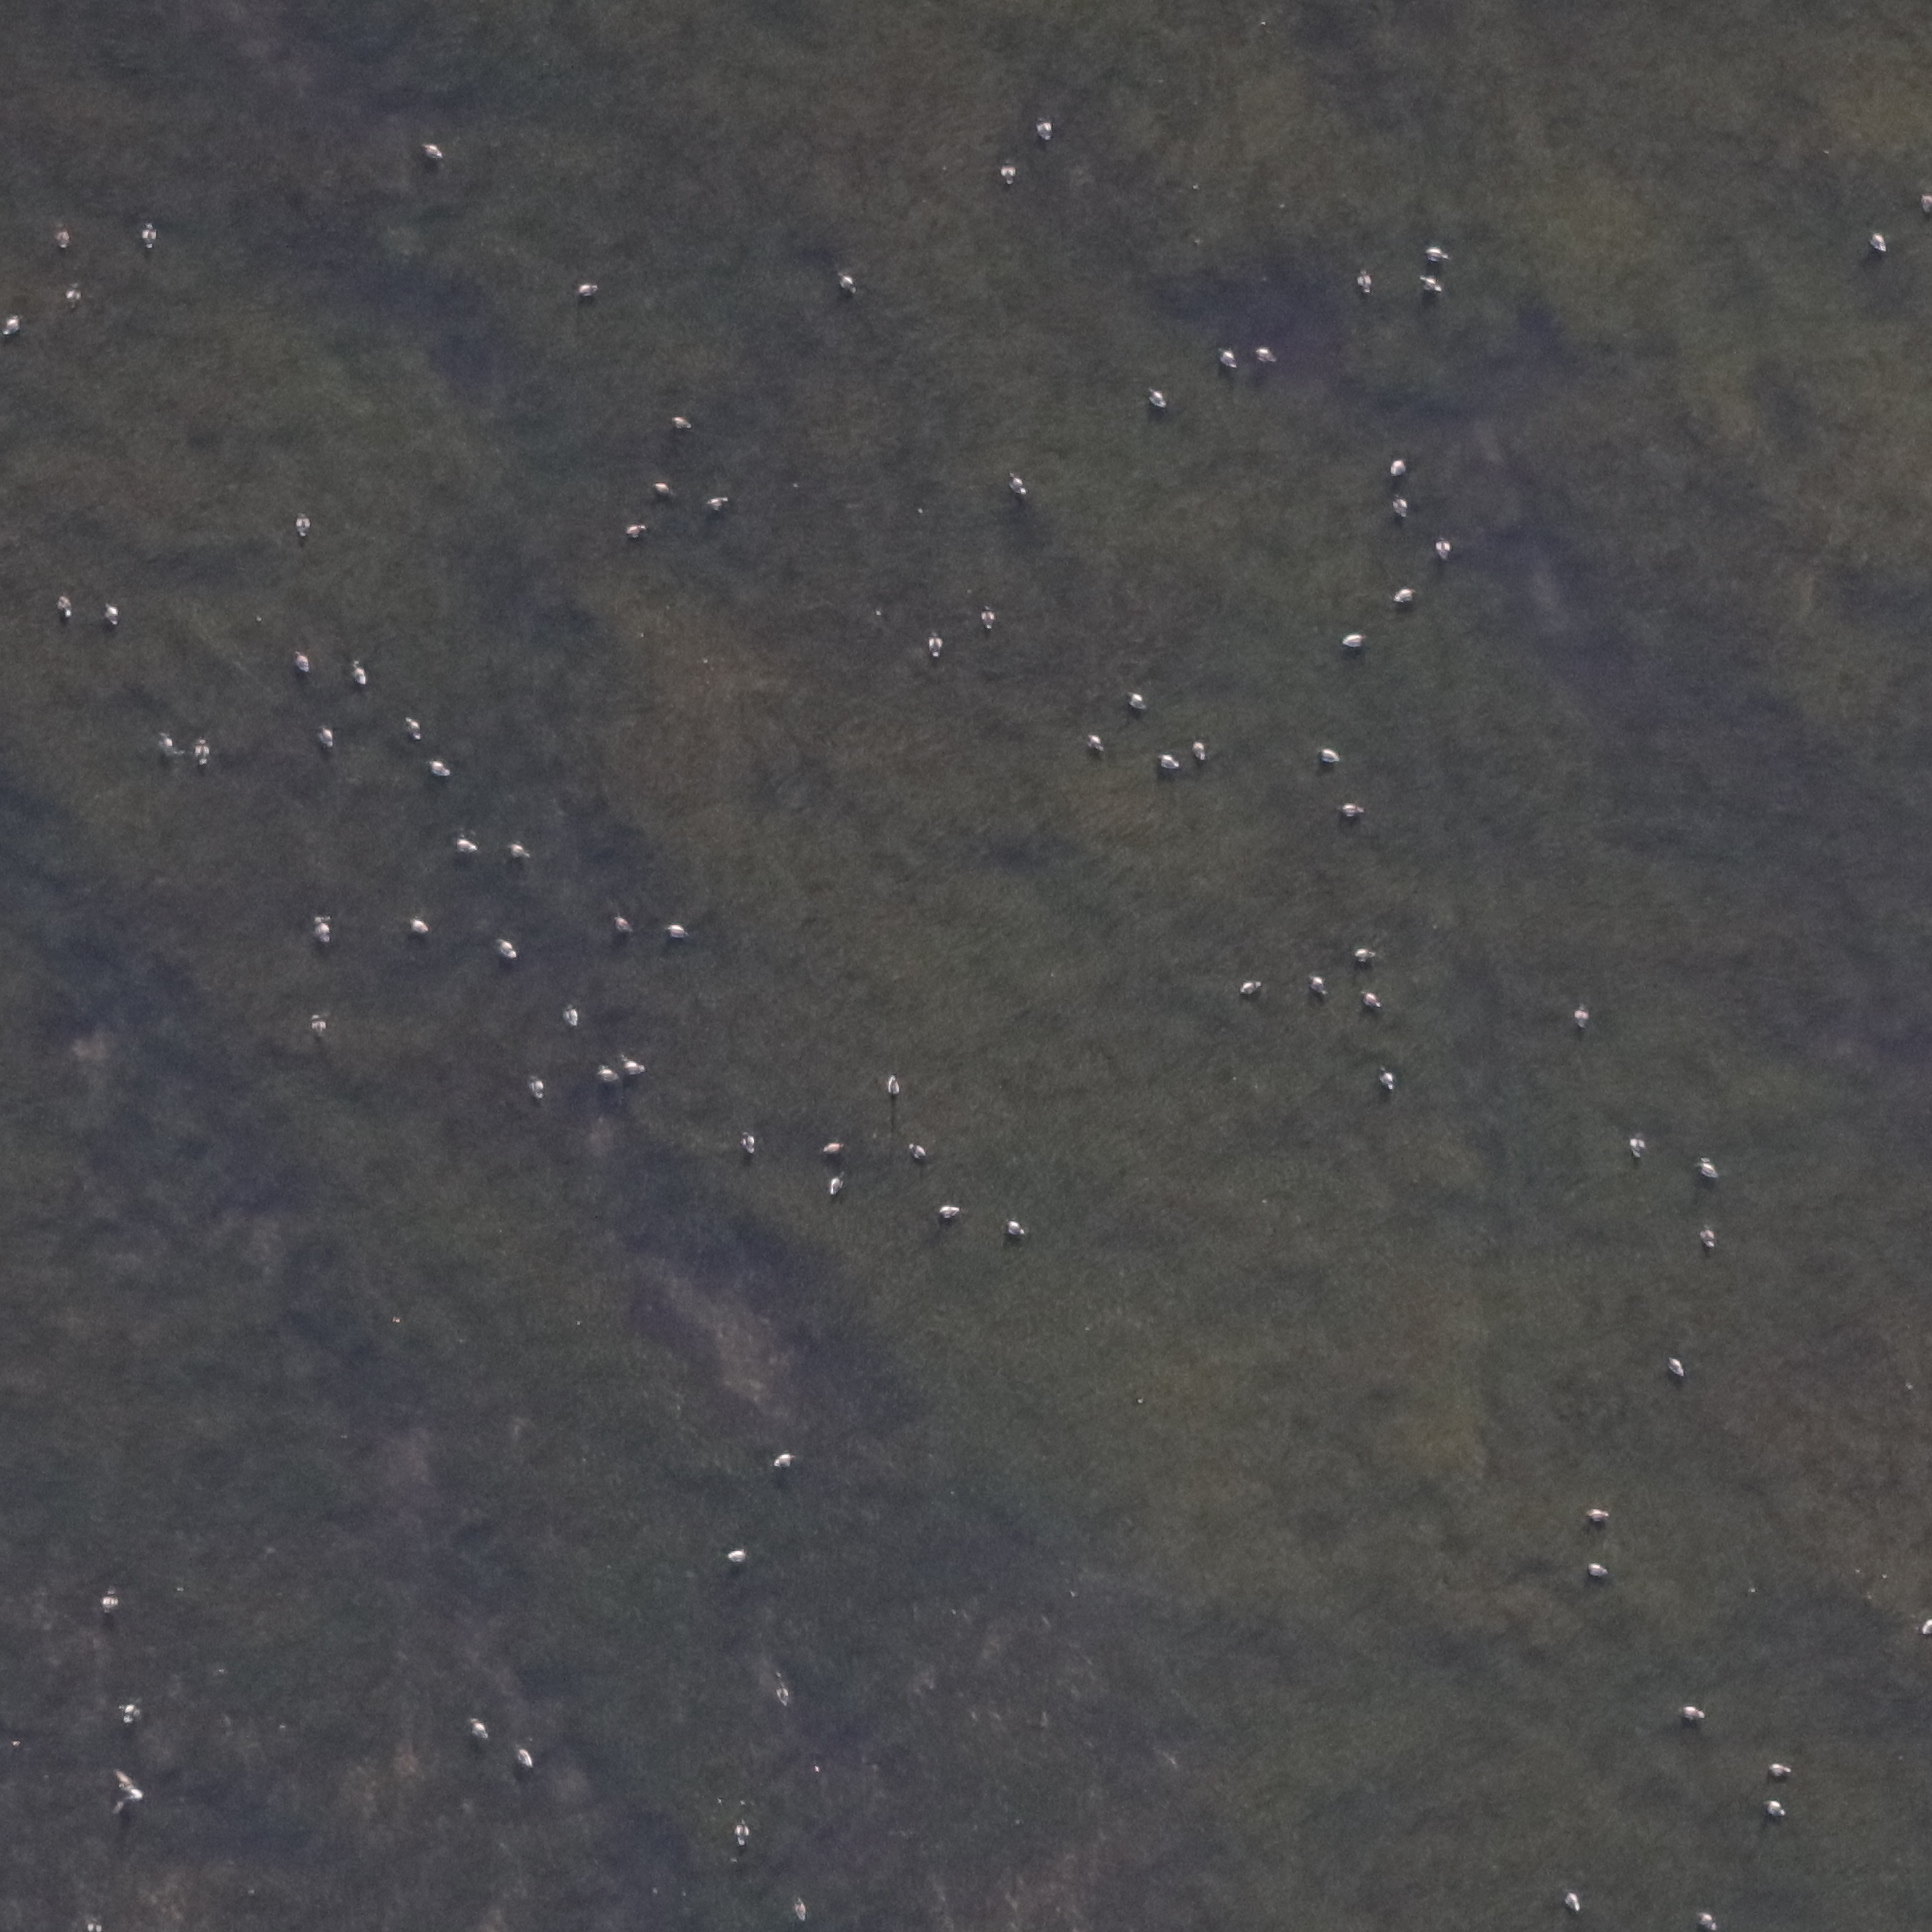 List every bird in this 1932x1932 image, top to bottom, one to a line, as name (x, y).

brant (1047, 127)
brant (430, 161)
brant (1007, 174)
brant (1926, 198)
brant (60, 233)
brant (1880, 238)
brant (153, 246)
brant (1439, 256)
brant (1357, 285)
brant (843, 290)
brant (1437, 292)
brant (585, 293)
brant (70, 298)
brant (10, 322)
brant (1271, 357)
brant (1226, 366)
brant (1151, 403)
brant (681, 419)
brant (1396, 472)
brant (665, 486)
brant (1018, 486)
brant (724, 506)
brant (1404, 518)
brant (308, 520)
brant (640, 529)
brant (1443, 554)
brant (61, 607)
brant (1400, 607)
brant (117, 618)
brant (988, 619)
brant (1350, 647)
brant (300, 652)
brant (931, 655)
brant (359, 671)
brant (1136, 695)
brant (414, 728)
brant (1092, 734)
brant (326, 736)
brant (166, 738)
brant (1209, 748)
brant (1329, 751)
brant (202, 754)
brant (1171, 765)
brant (442, 772)
brant (1353, 808)
brant (472, 846)
brant (521, 858)
brant (628, 922)
brant (419, 927)
brant (325, 930)
brant (677, 934)
brant (1358, 946)
brant (509, 954)
brant (1264, 987)
brant (1318, 991)
brant (1372, 993)
brant (582, 1017)
brant (1590, 1021)
brant (317, 1032)
brant (642, 1069)
brant (607, 1073)
brant (1385, 1080)
brant (536, 1082)
brant (893, 1098)
brant (754, 1139)
brant (839, 1150)
brant (1645, 1150)
brant (927, 1162)
brant (1708, 1168)
brant (847, 1185)
brant (942, 1211)
brant (1021, 1223)
brant (1706, 1228)
brant (1672, 1368)
brant (786, 1461)
brant (1592, 1509)
brant (740, 1560)
brant (1597, 1569)
brant (113, 1612)
brant (1923, 1627)
brant (781, 1698)
brant (136, 1709)
brant (1689, 1714)
brant (482, 1725)
brant (526, 1760)
brant (1782, 1776)
brant (136, 1791)
brant (1780, 1818)
brant (751, 1835)
brant (1573, 1905)
brant (811, 1913)
brant (1706, 1917)
brant (95, 1924)